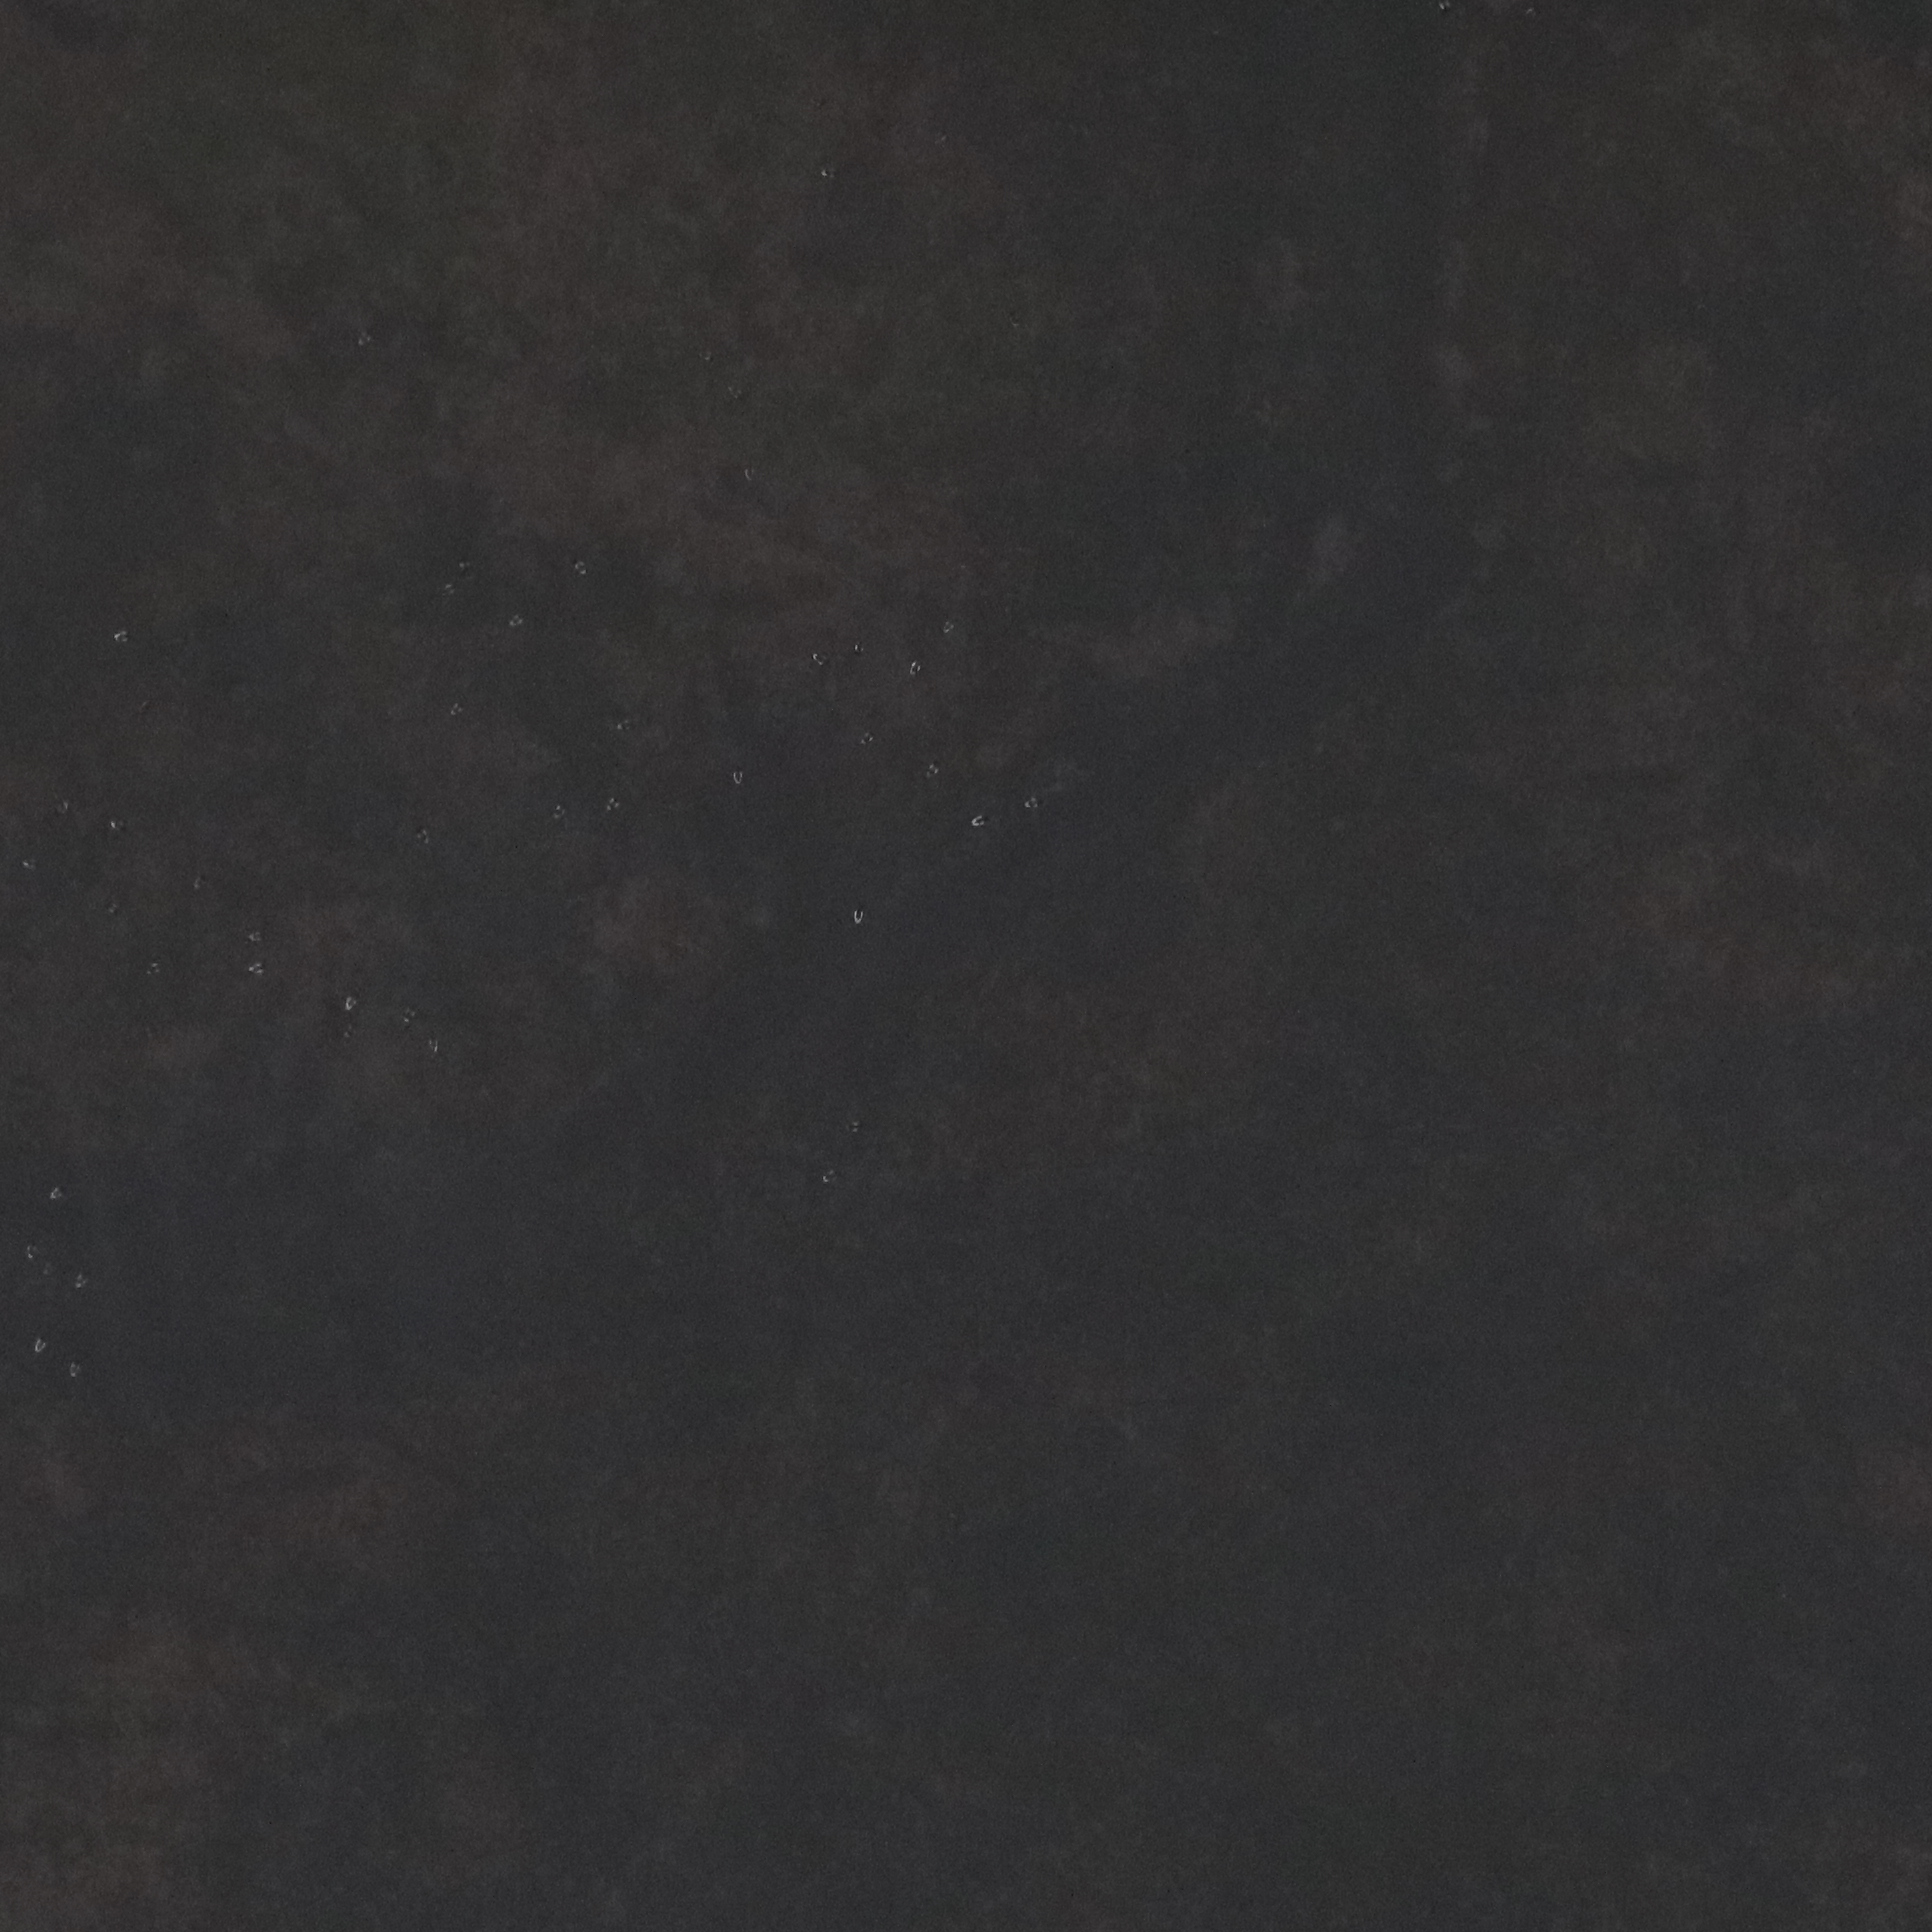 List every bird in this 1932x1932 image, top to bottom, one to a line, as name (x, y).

brant (1445, 5)
brant (1528, 8)
brant (824, 95)
brant (946, 135)
brant (831, 180)
brant (1020, 317)
brant (368, 340)
brant (703, 354)
brant (726, 394)
brant (746, 482)
brant (462, 569)
brant (587, 569)
brant (440, 589)
brant (507, 628)
brant (945, 631)
brant (122, 637)
brant (864, 639)
brant (8, 649)
brant (820, 659)
brant (915, 669)
brant (147, 703)
brant (457, 705)
brant (618, 724)
brant (877, 740)
brant (941, 773)
brant (738, 776)
brant (1032, 800)
brant (611, 803)
brant (56, 805)
brant (560, 812)
brant (977, 822)
brant (111, 830)
brant (427, 831)
brant (28, 861)
brant (199, 871)
brant (111, 914)
brant (859, 918)
brant (254, 935)
brant (160, 959)
brant (256, 974)
brant (349, 1002)
brant (411, 1018)
brant (356, 1037)
brant (432, 1051)
brant (864, 1120)
brant (833, 1171)
brant (56, 1192)
brant (27, 1243)
brant (46, 1255)
brant (74, 1276)
brant (40, 1341)
brant (74, 1370)